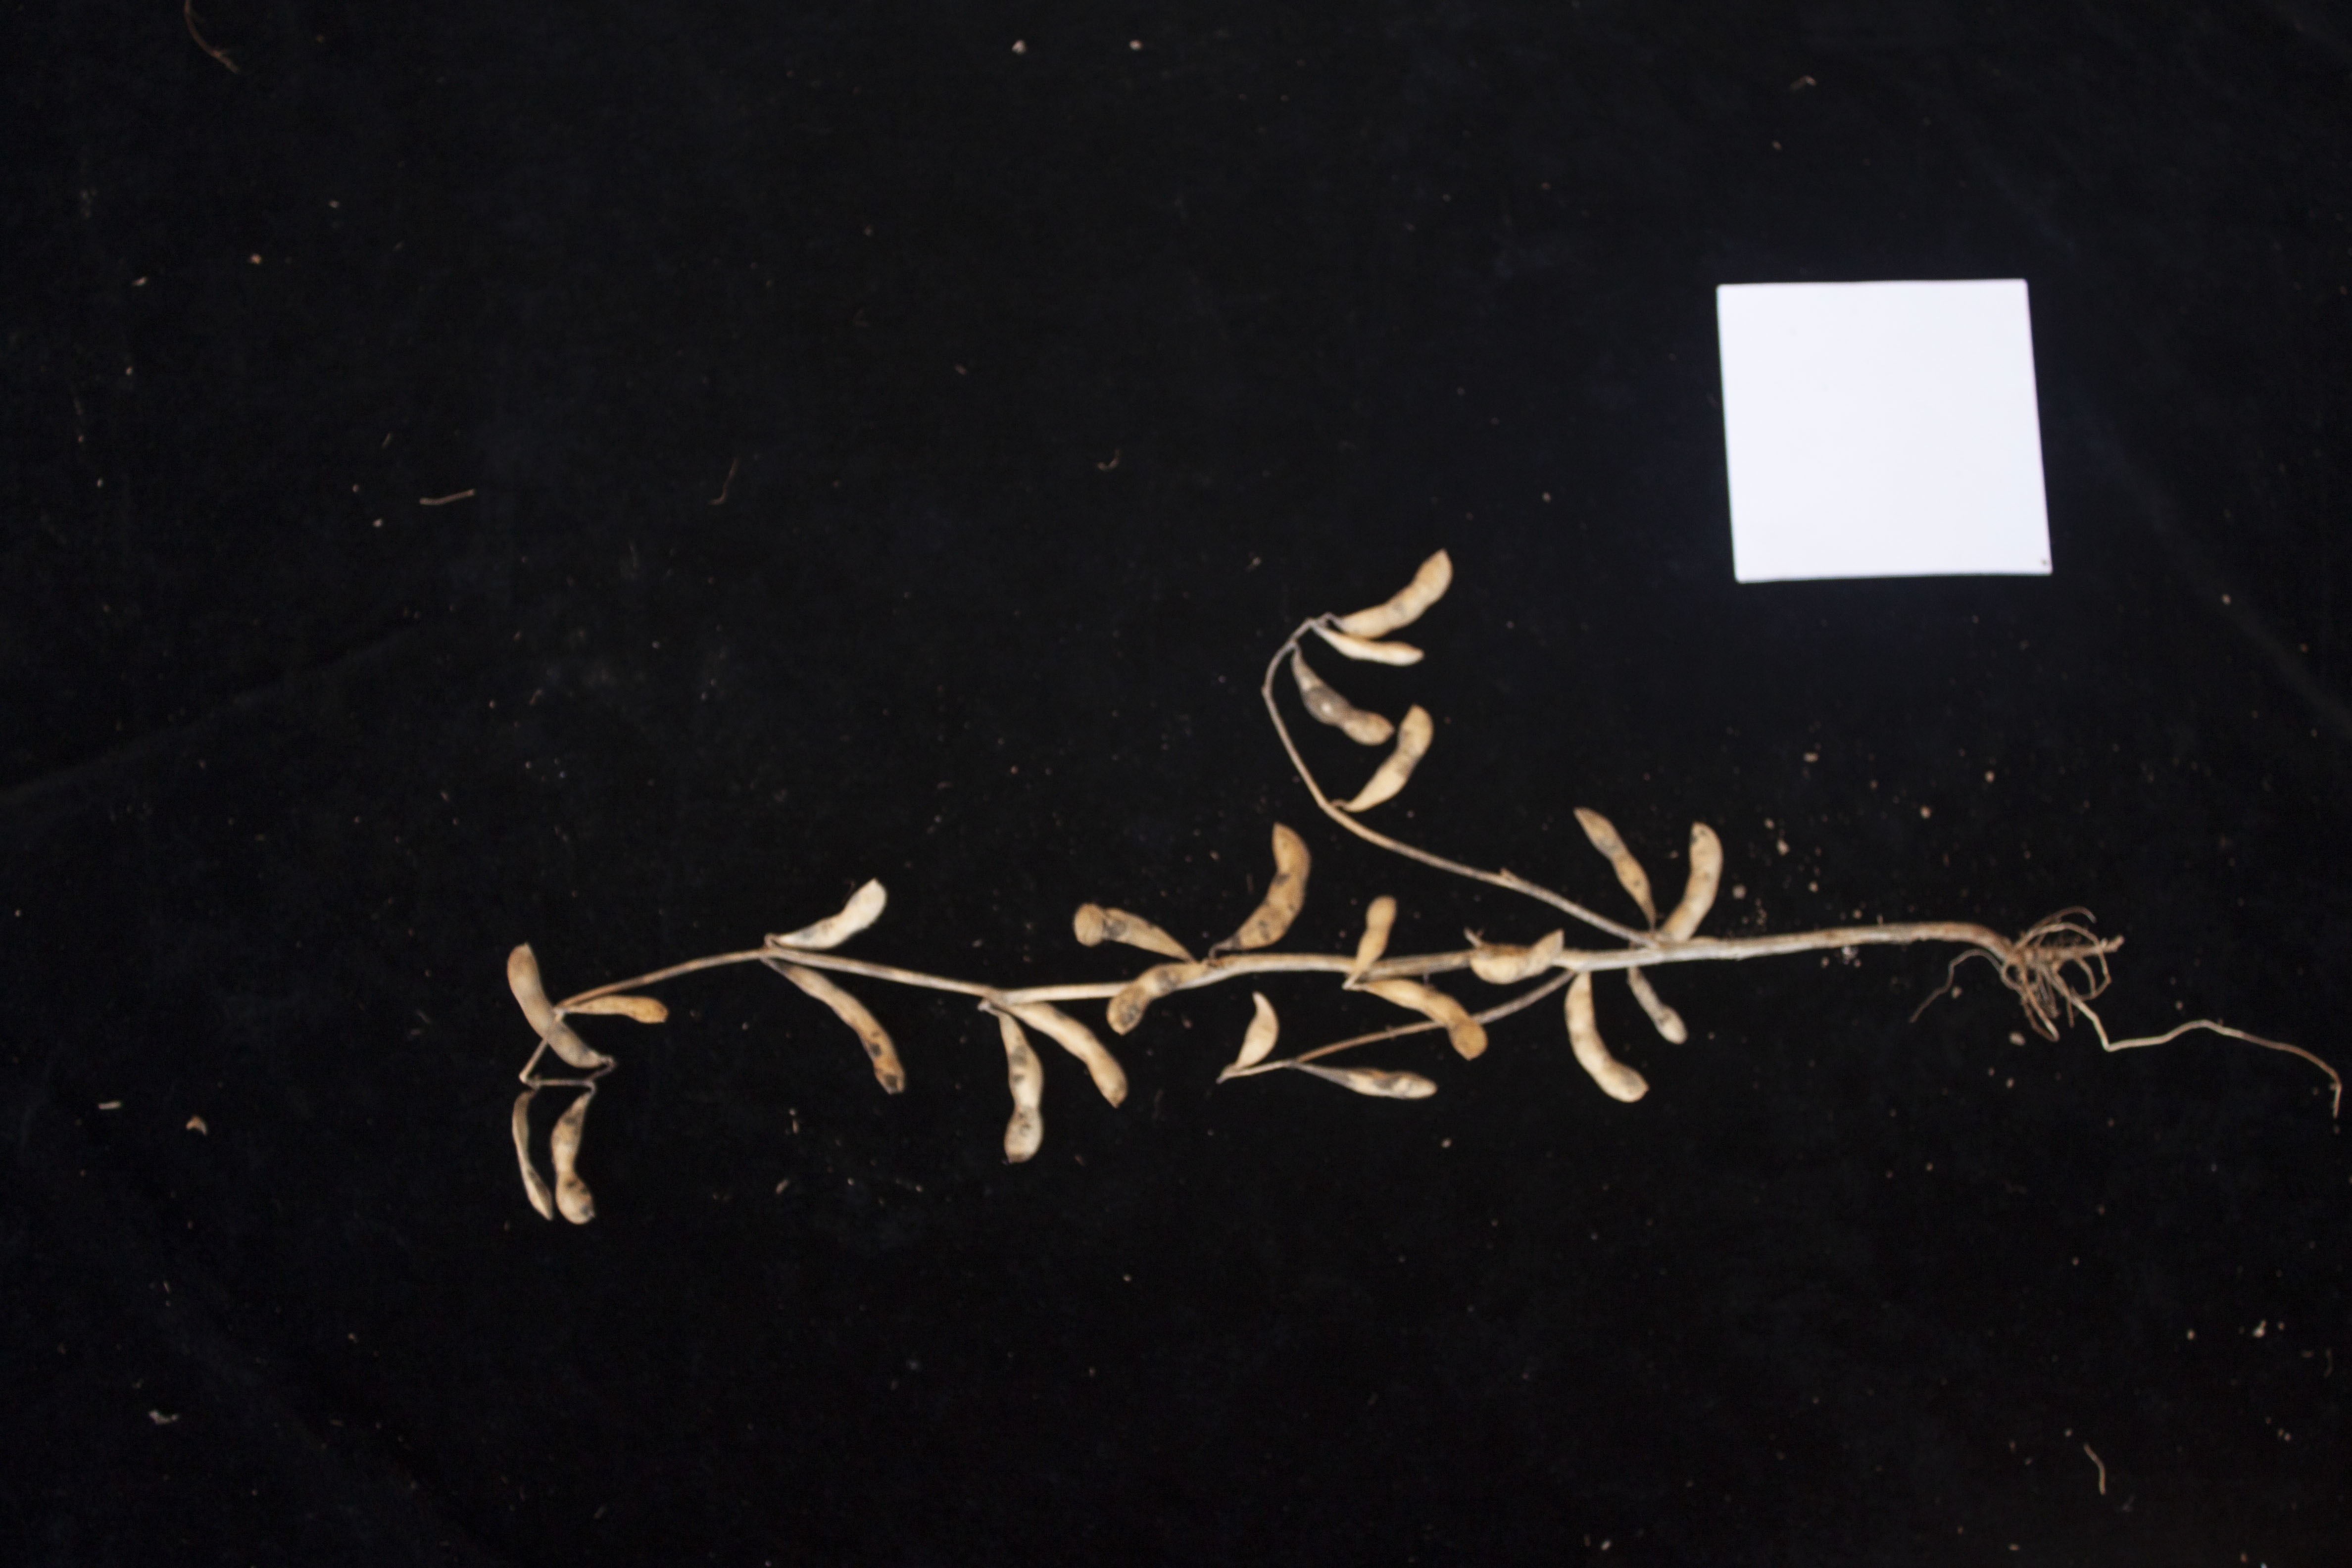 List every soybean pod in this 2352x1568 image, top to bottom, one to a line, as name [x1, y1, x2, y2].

soybean pod [1328, 549, 1451, 637]
soybean pod [1312, 624, 1422, 666]
soybean pod [1292, 649, 1391, 745]
soybean pod [1337, 707, 1431, 812]
soybean pod [1576, 809, 1654, 928]
soybean pod [1659, 825, 1722, 941]
soybean pod [1229, 825, 1308, 949]
soybean pod [769, 882, 884, 949]
soybean pod [1348, 899, 1395, 984]
soybean pod [1074, 905, 1191, 962]
soybean pod [1466, 933, 1565, 982]
soybean pod [509, 945, 603, 1067]
soybean pod [1106, 964, 1209, 1034]
soybean pod [769, 965, 904, 1093]
soybean pod [1628, 965, 1685, 1044]
soybean pod [1568, 970, 1646, 1101]
soybean pod [1351, 980, 1486, 1060]
soybean pod [1233, 993, 1278, 1069]
soybean pod [565, 998, 667, 1023]
soybean pod [1001, 1003, 1126, 1110]
soybean pod [984, 1009, 1044, 1163]
soybean pod [1301, 1068, 1434, 1099]
soybean pod [512, 1090, 551, 1218]
soybean pod [549, 1092, 594, 1224]